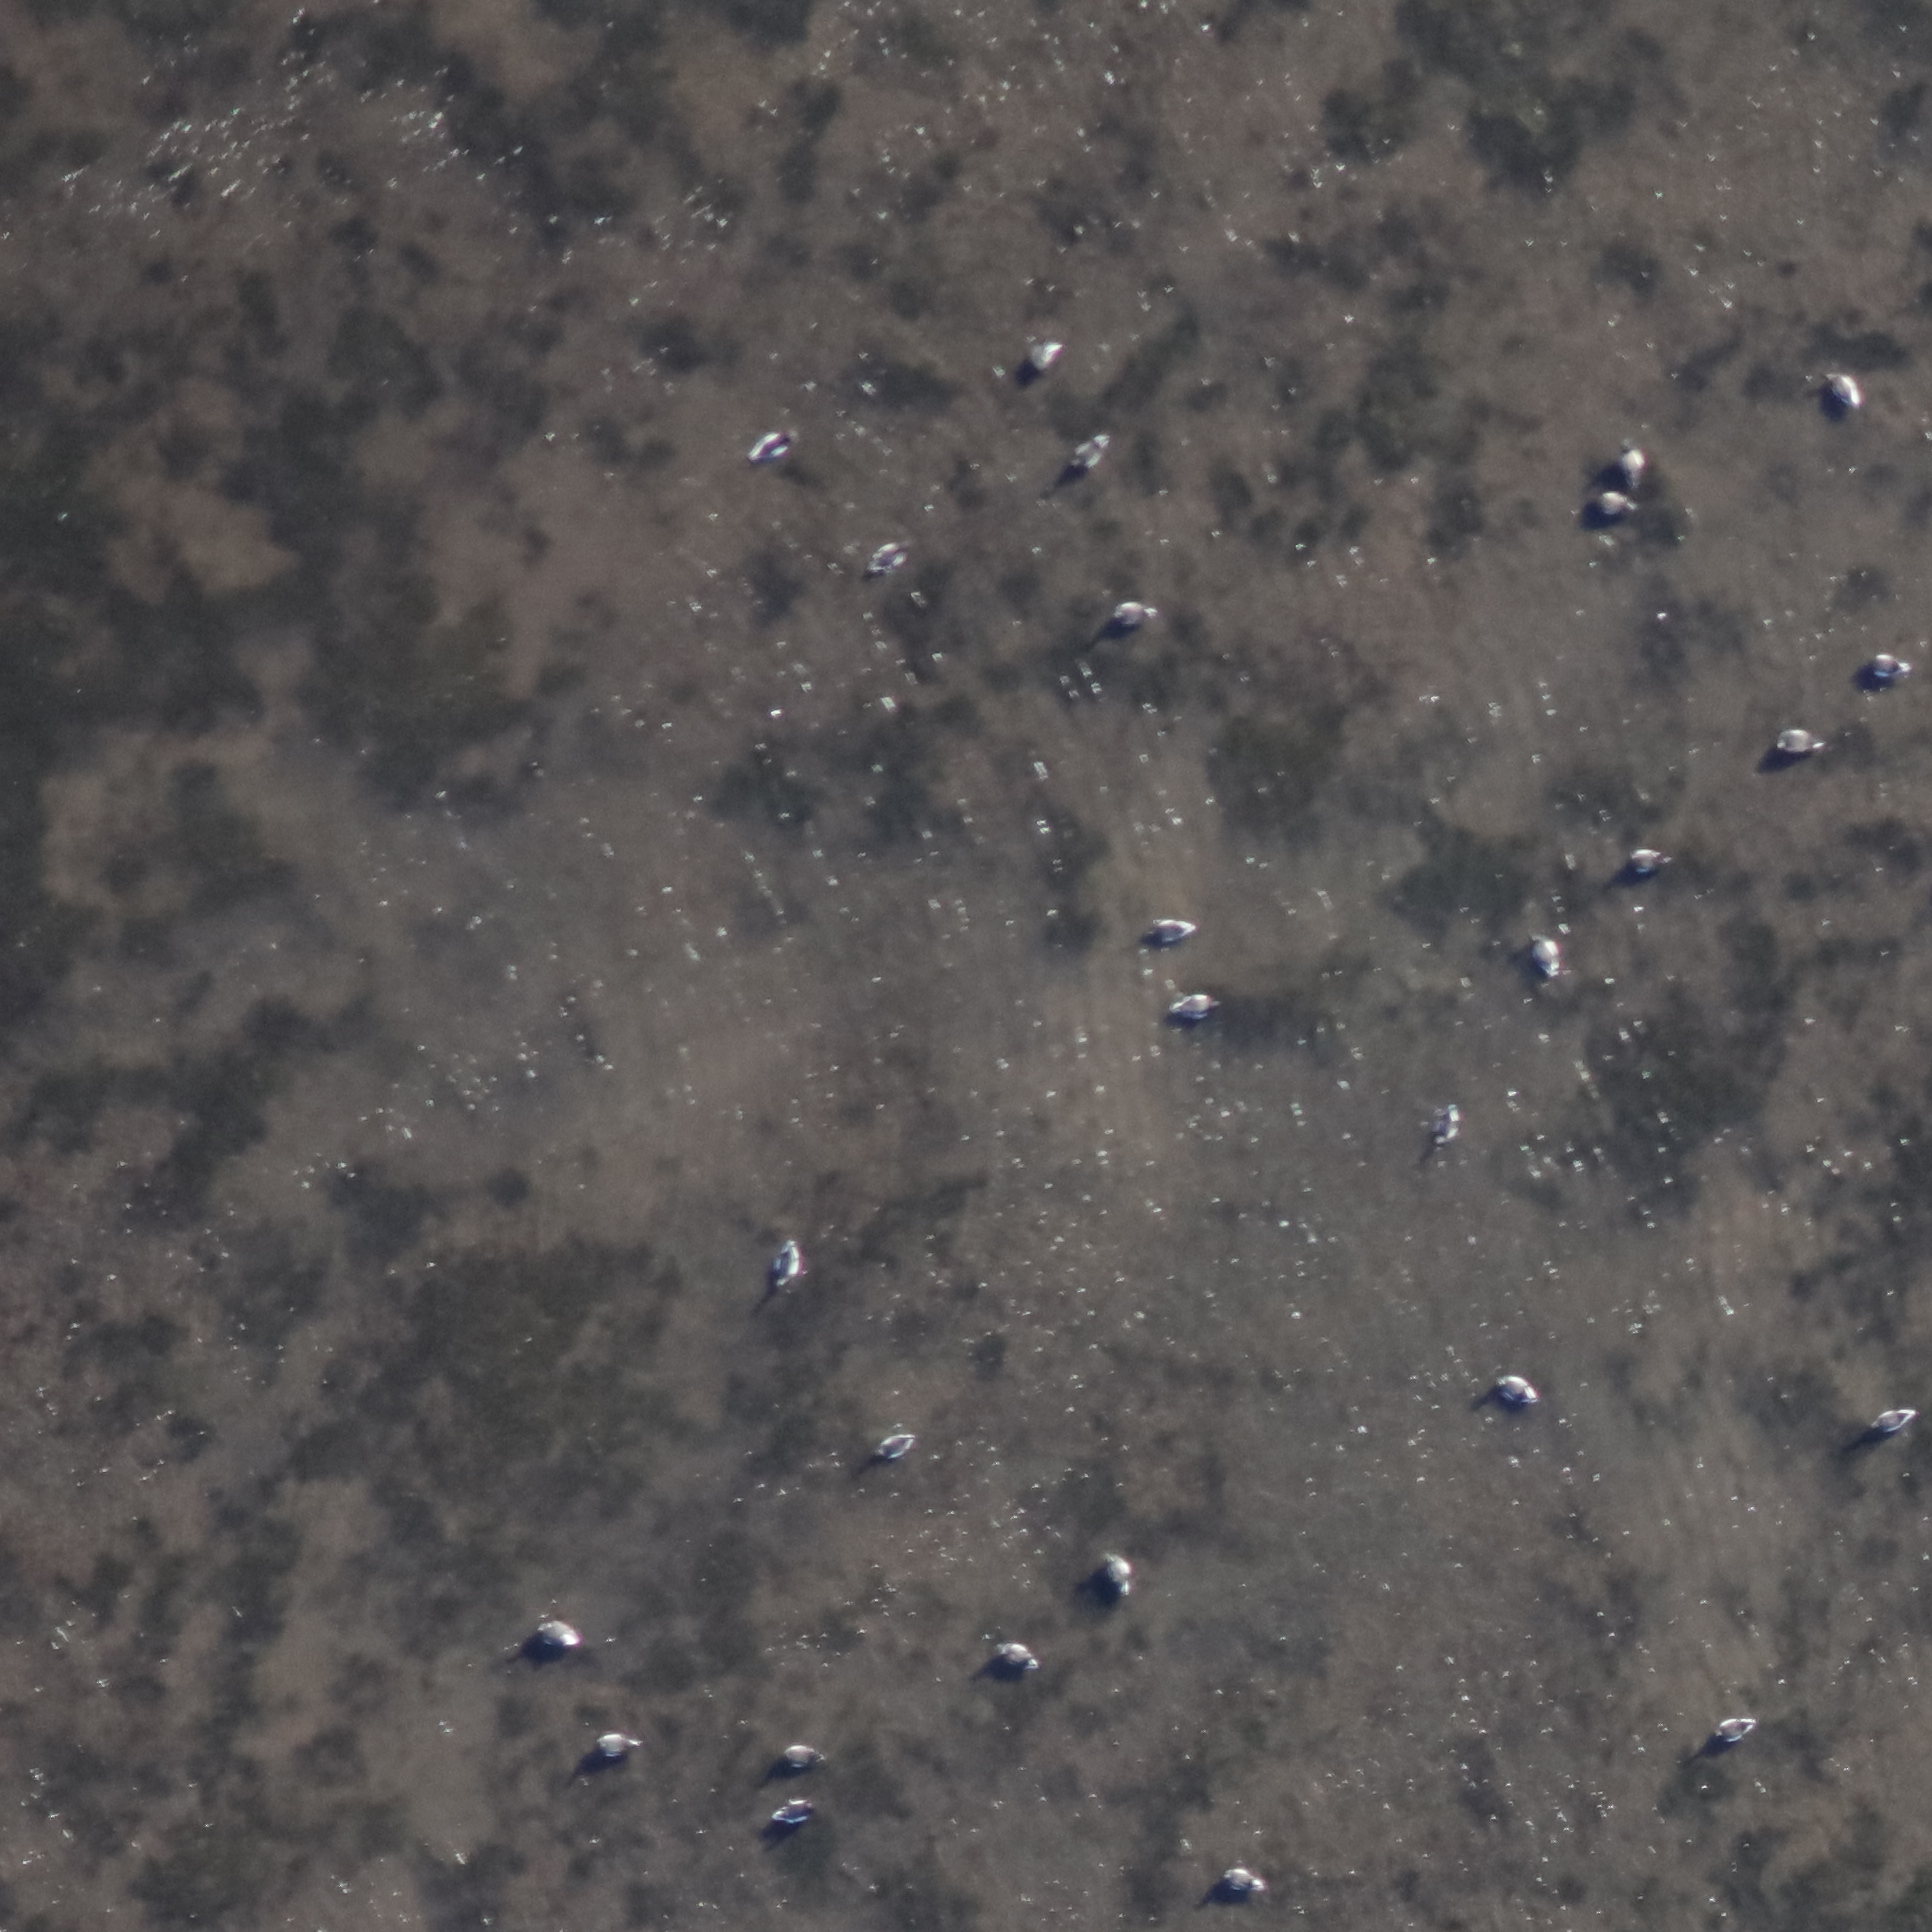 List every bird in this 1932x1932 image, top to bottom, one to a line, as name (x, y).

brant (1037, 355)
brant (1844, 390)
brant (778, 446)
brant (1088, 454)
brant (1633, 463)
brant (1614, 501)
brant (893, 552)
brant (1134, 617)
brant (1887, 667)
brant (1798, 745)
brant (1647, 863)
brant (1169, 935)
brant (1548, 956)
brant (1197, 1007)
brant (1442, 1124)
brant (788, 1263)
brant (1511, 1387)
brant (1890, 1421)
brant (894, 1447)
brant (1117, 1570)
brant (552, 1634)
brant (1016, 1655)
brant (1734, 1729)
brant (614, 1745)
brant (799, 1758)
brant (795, 1814)
brant (1241, 1880)